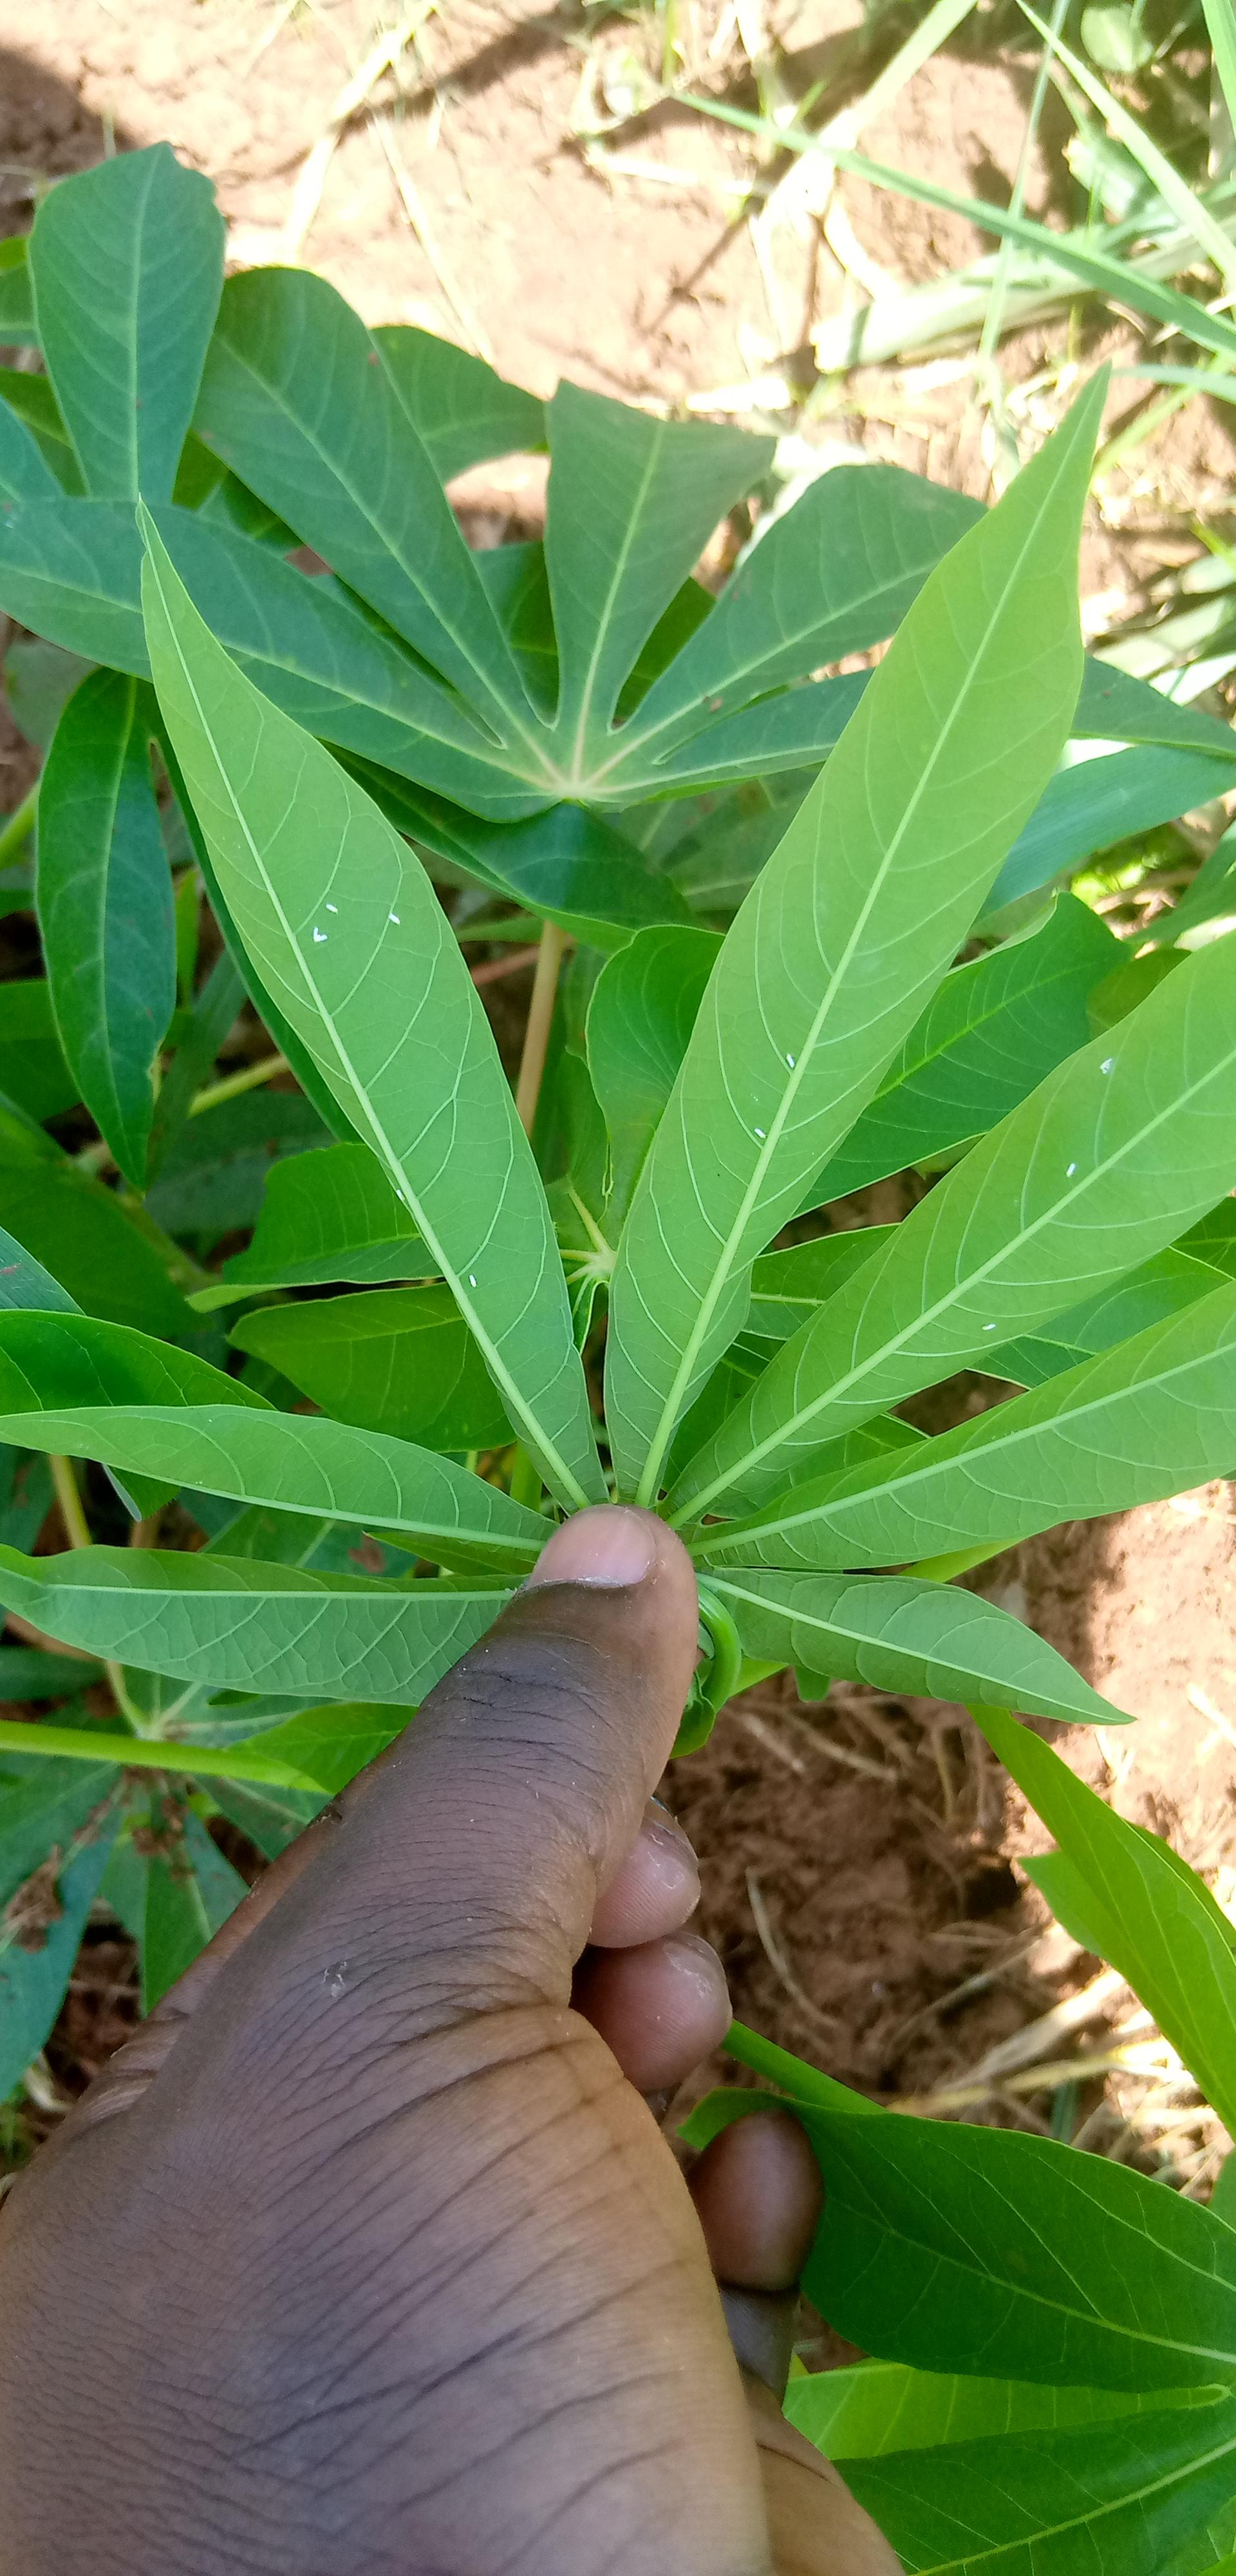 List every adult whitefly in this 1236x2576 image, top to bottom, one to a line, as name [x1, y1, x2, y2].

whitefly [324, 902, 339, 915]
whitefly [387, 912, 402, 926]
whitefly [312, 925, 328, 944]
whitefly [785, 1051, 798, 1070]
whitefly [1098, 1056, 1114, 1075]
whitefly [751, 1125, 769, 1141]
whitefly [1063, 1162, 1079, 1179]
whitefly [393, 1188, 406, 1202]
whitefly [467, 1273, 478, 1289]
whitefly [980, 1321, 997, 1332]